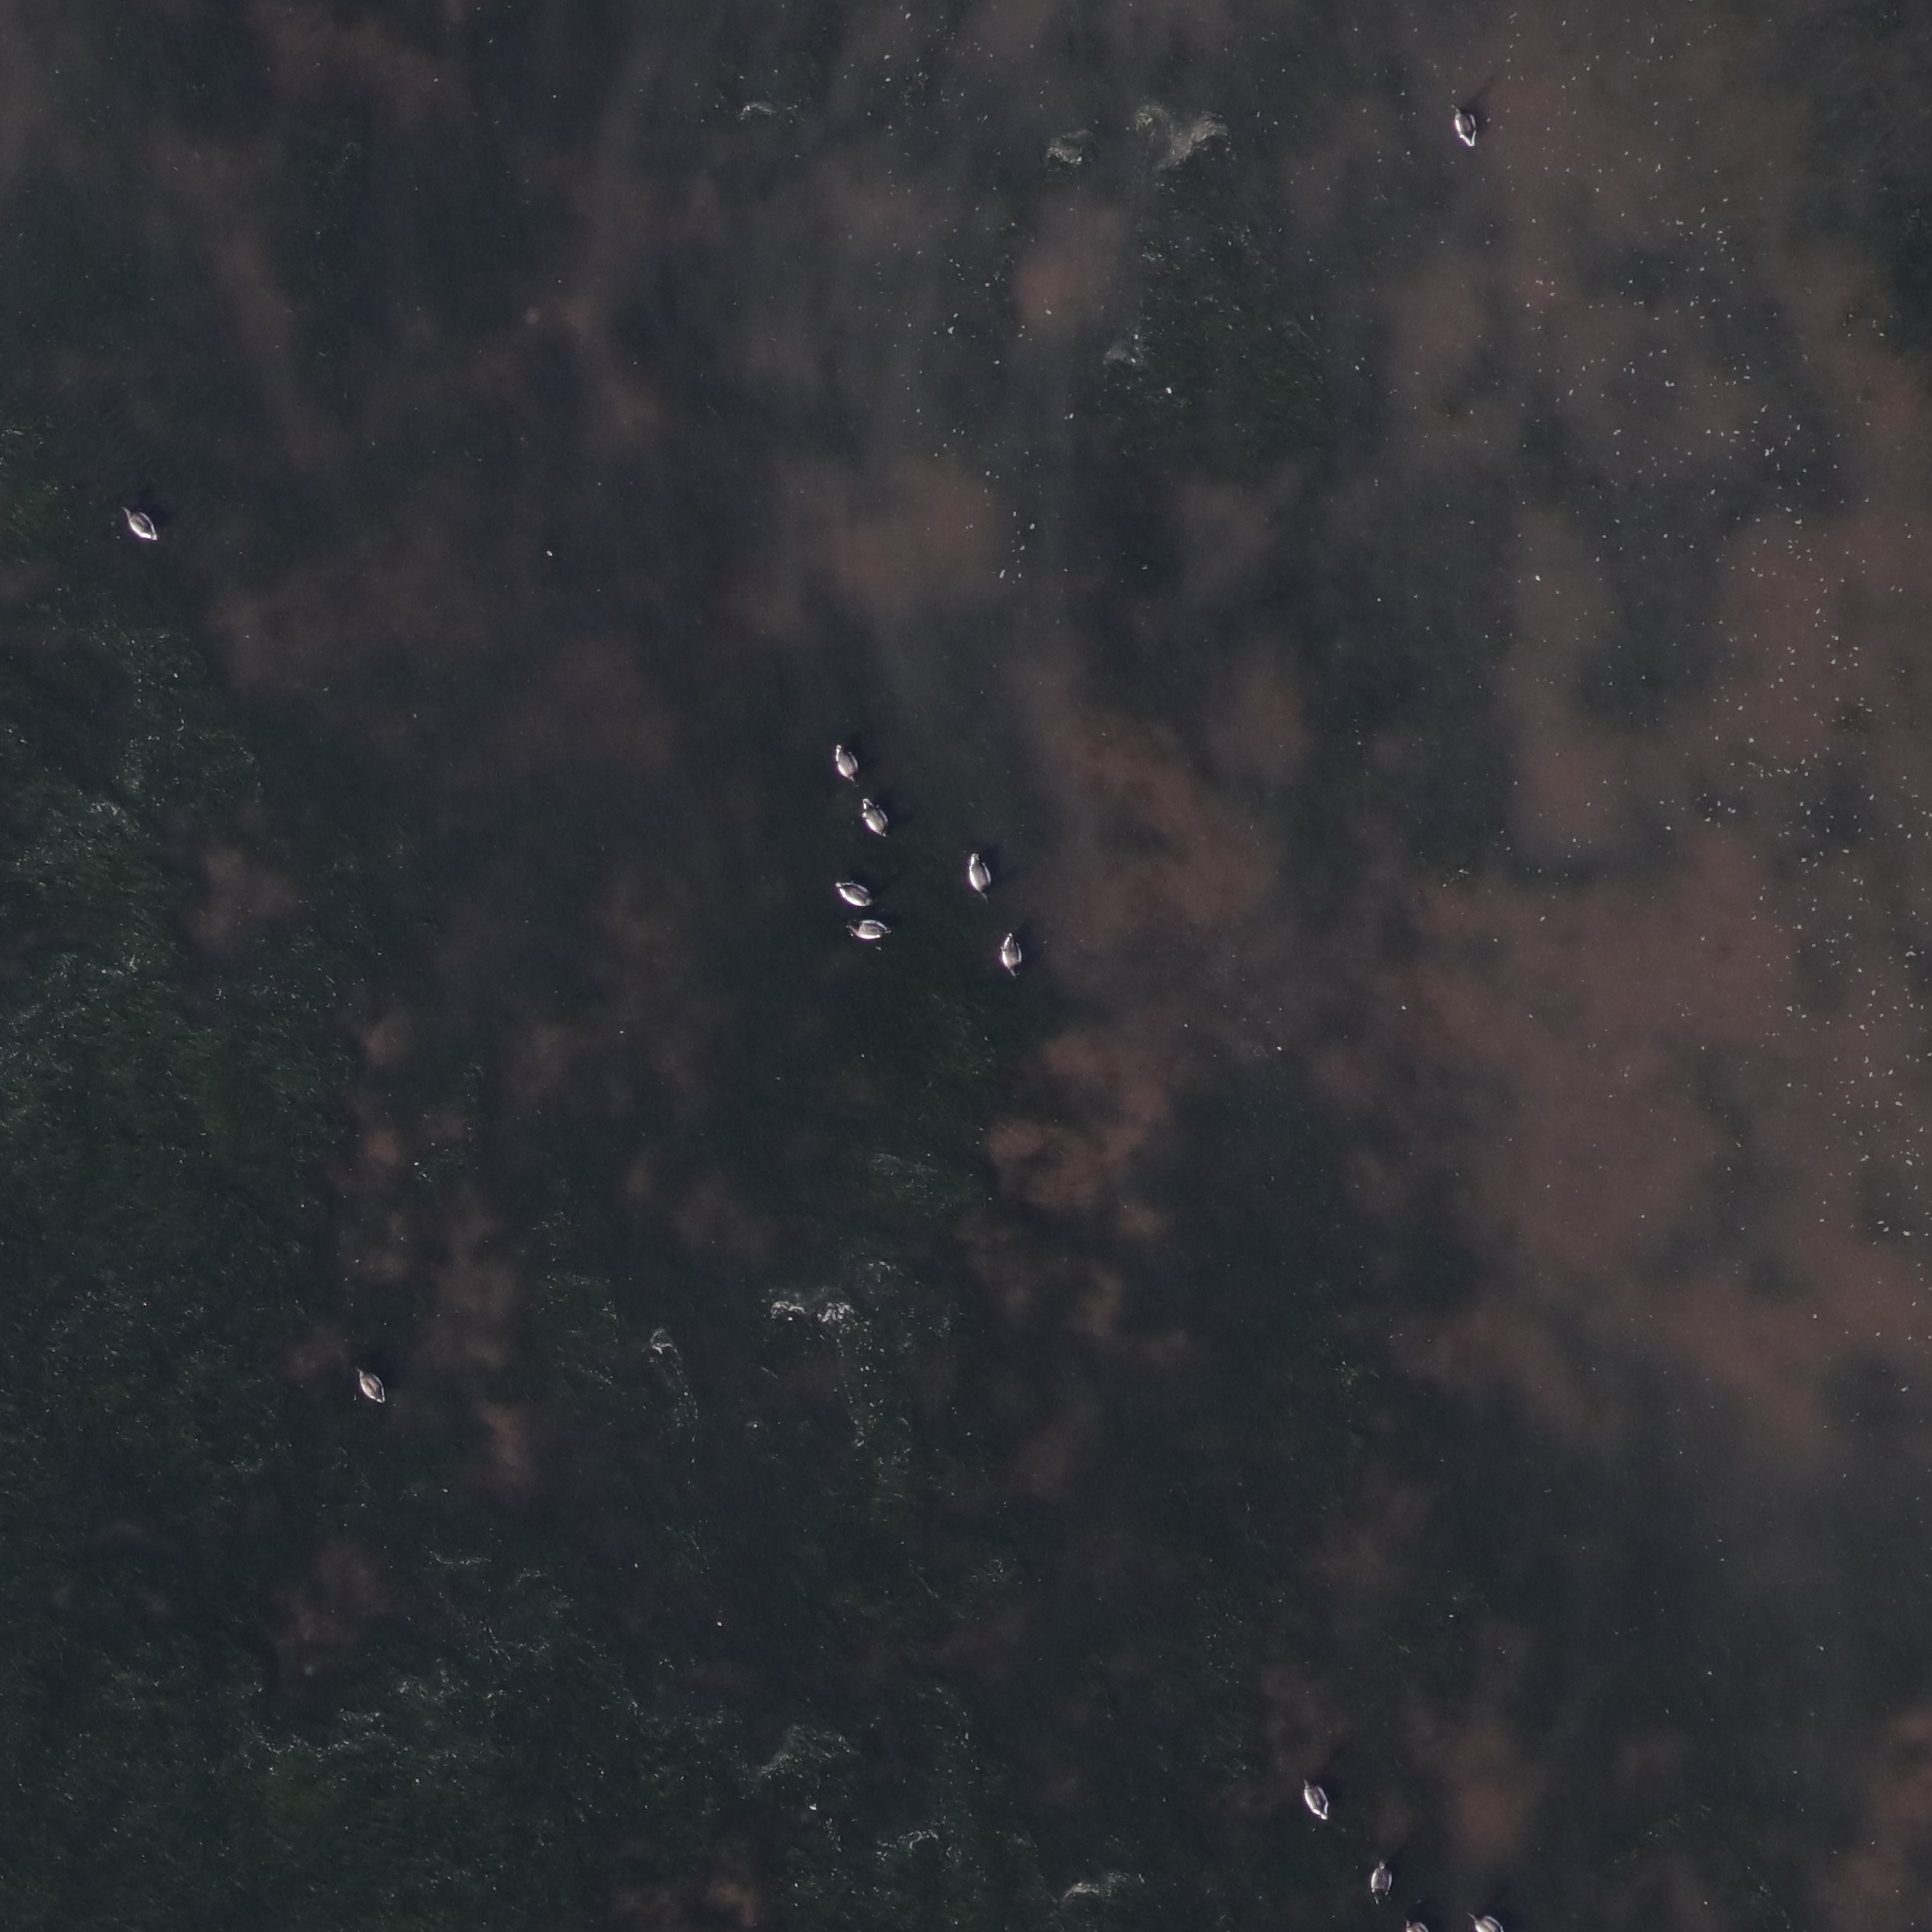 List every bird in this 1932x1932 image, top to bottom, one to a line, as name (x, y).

brant (1466, 126)
brant (140, 524)
brant (848, 764)
brant (876, 820)
brant (980, 875)
brant (856, 894)
brant (870, 932)
brant (1012, 957)
brant (371, 1385)
brant (1315, 1799)
brant (1381, 1879)
brant (1489, 1928)